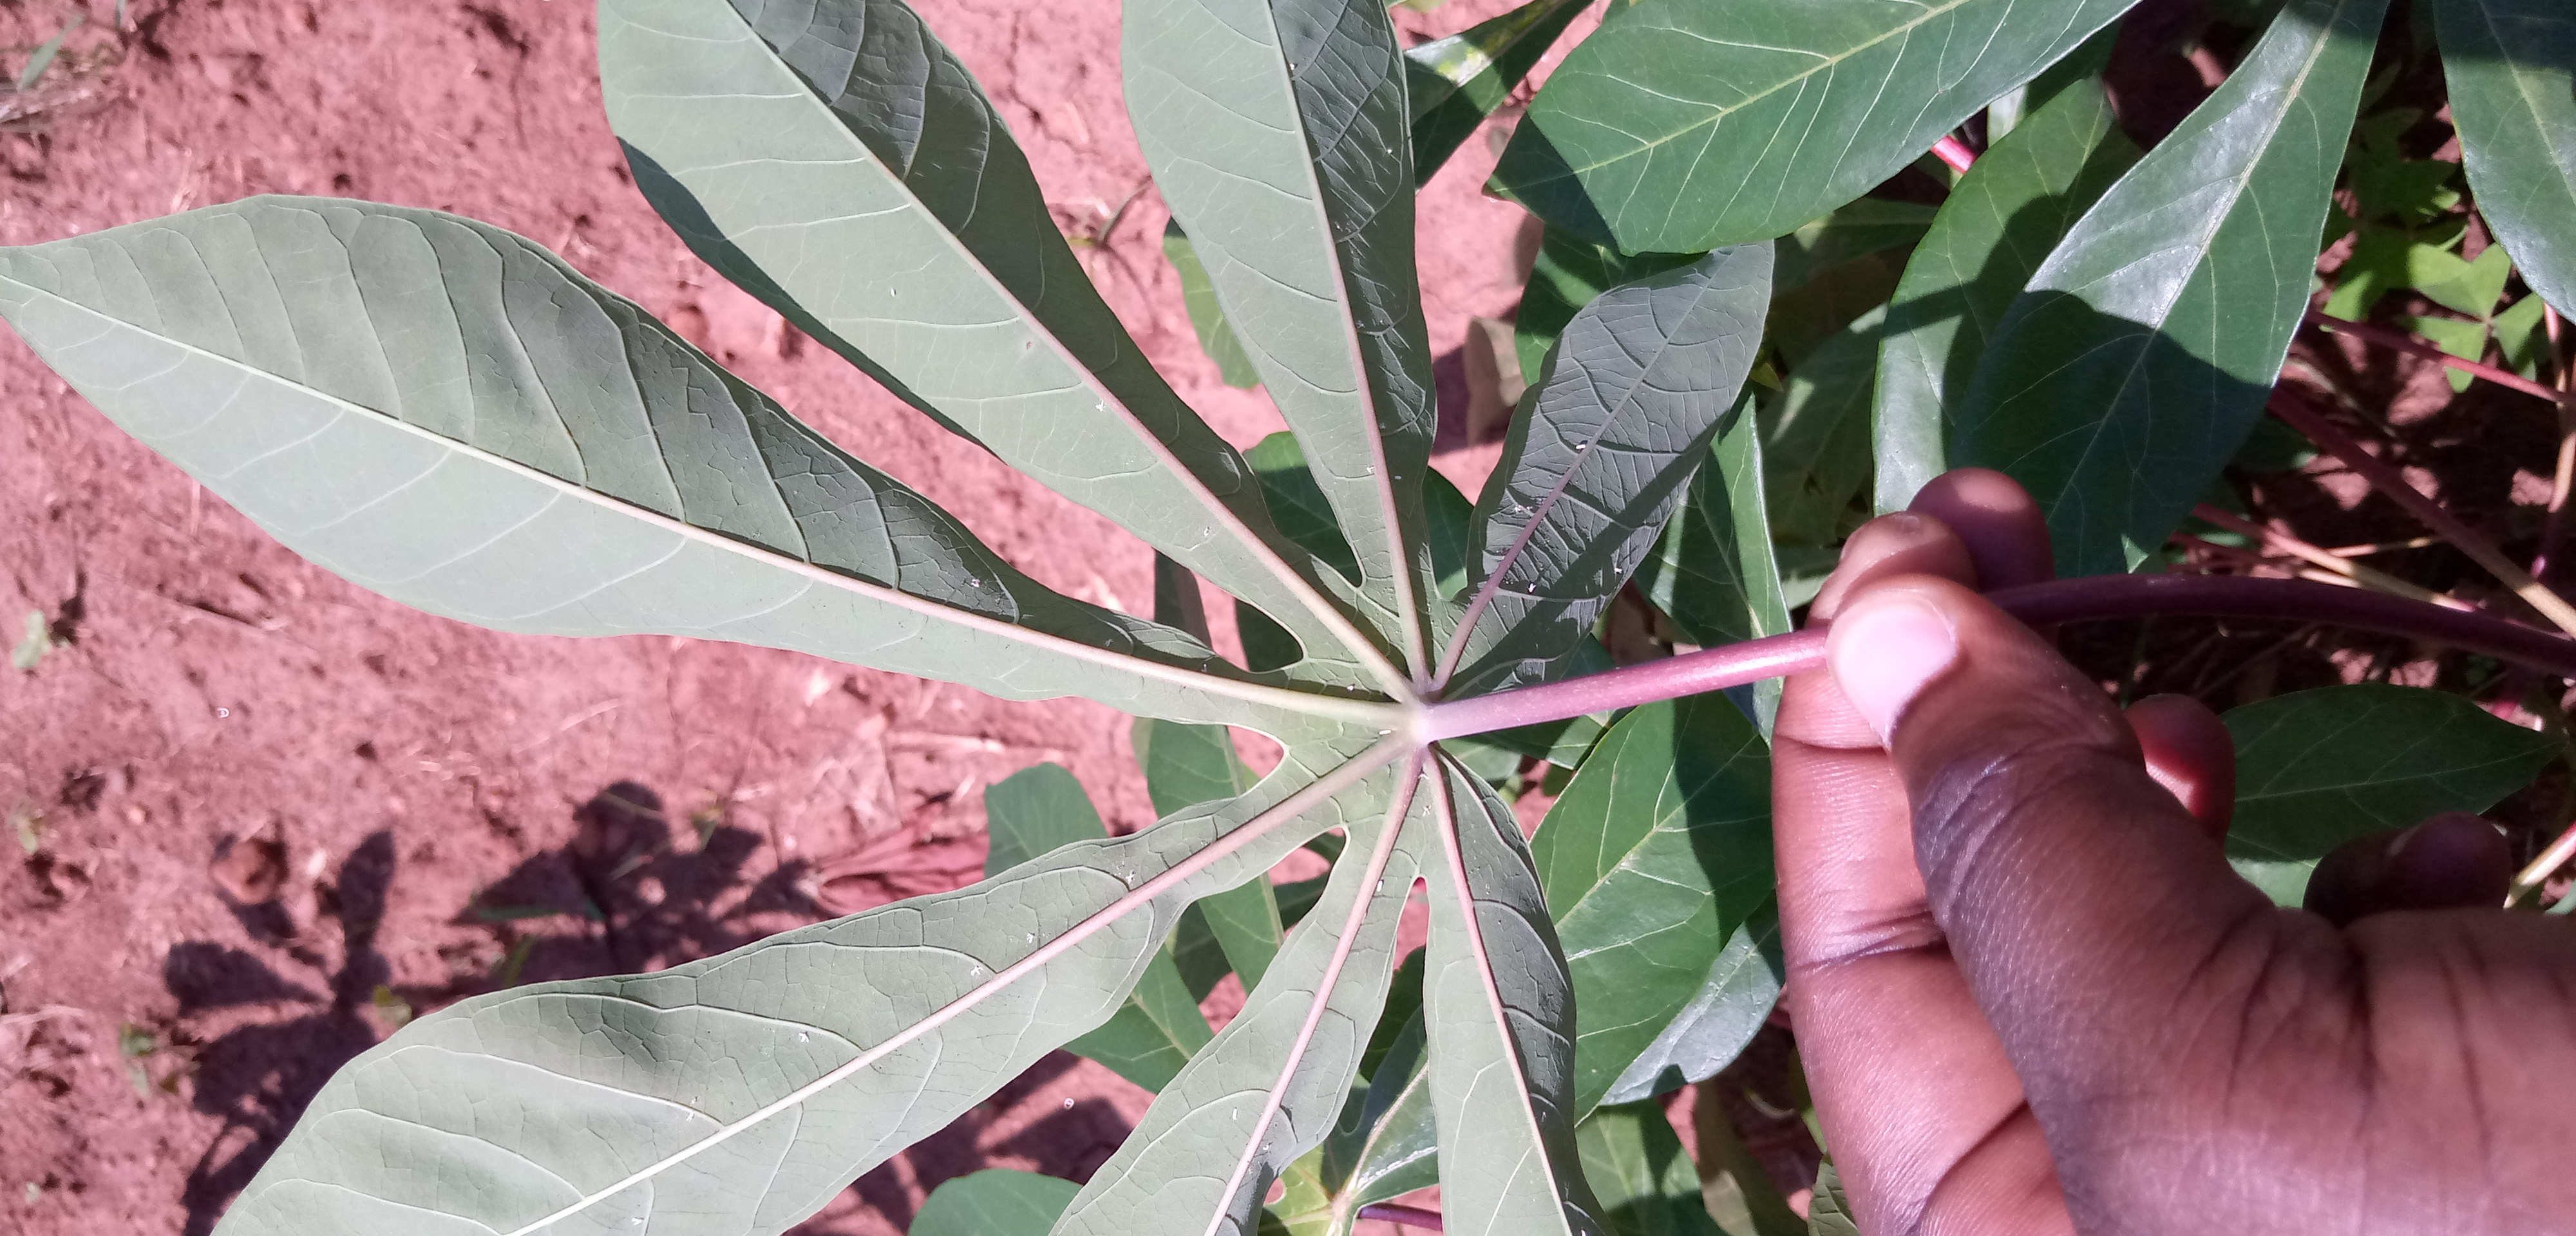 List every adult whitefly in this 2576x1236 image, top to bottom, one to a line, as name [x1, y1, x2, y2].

whitefly [1281, 58, 1297, 87]
whitefly [1371, 136, 1395, 162]
whitefly [1327, 212, 1350, 241]
whitefly [882, 288, 909, 303]
whitefly [1345, 304, 1372, 339]
whitefly [1082, 391, 1112, 420]
whitefly [1558, 427, 1603, 470]
whitefly [1356, 457, 1382, 483]
whitefly [1389, 466, 1408, 494]
whitefly [1500, 488, 1531, 529]
whitefly [1606, 552, 1632, 589]
whitefly [957, 561, 985, 599]
whitefly [1514, 578, 1555, 606]
whitefly [1097, 621, 1117, 659]
whitefly [1332, 670, 1371, 705]
whitefly [1365, 720, 1400, 745]
whitefly [1384, 758, 1398, 779]
whitefly [1414, 767, 1430, 785]
whitefly [1350, 771, 1378, 795]
whitefly [1414, 801, 1434, 817]
whitefly [1110, 861, 1141, 891]
whitefly [1363, 863, 1398, 896]
whitefly [1016, 915, 1041, 955]
whitefly [970, 955, 985, 986]
whitefly [793, 1027, 822, 1047]
whitefly [1220, 1101, 1245, 1128]
whitefly [1536, 1103, 1553, 1126]
whitefly [1260, 1130, 1282, 1163]